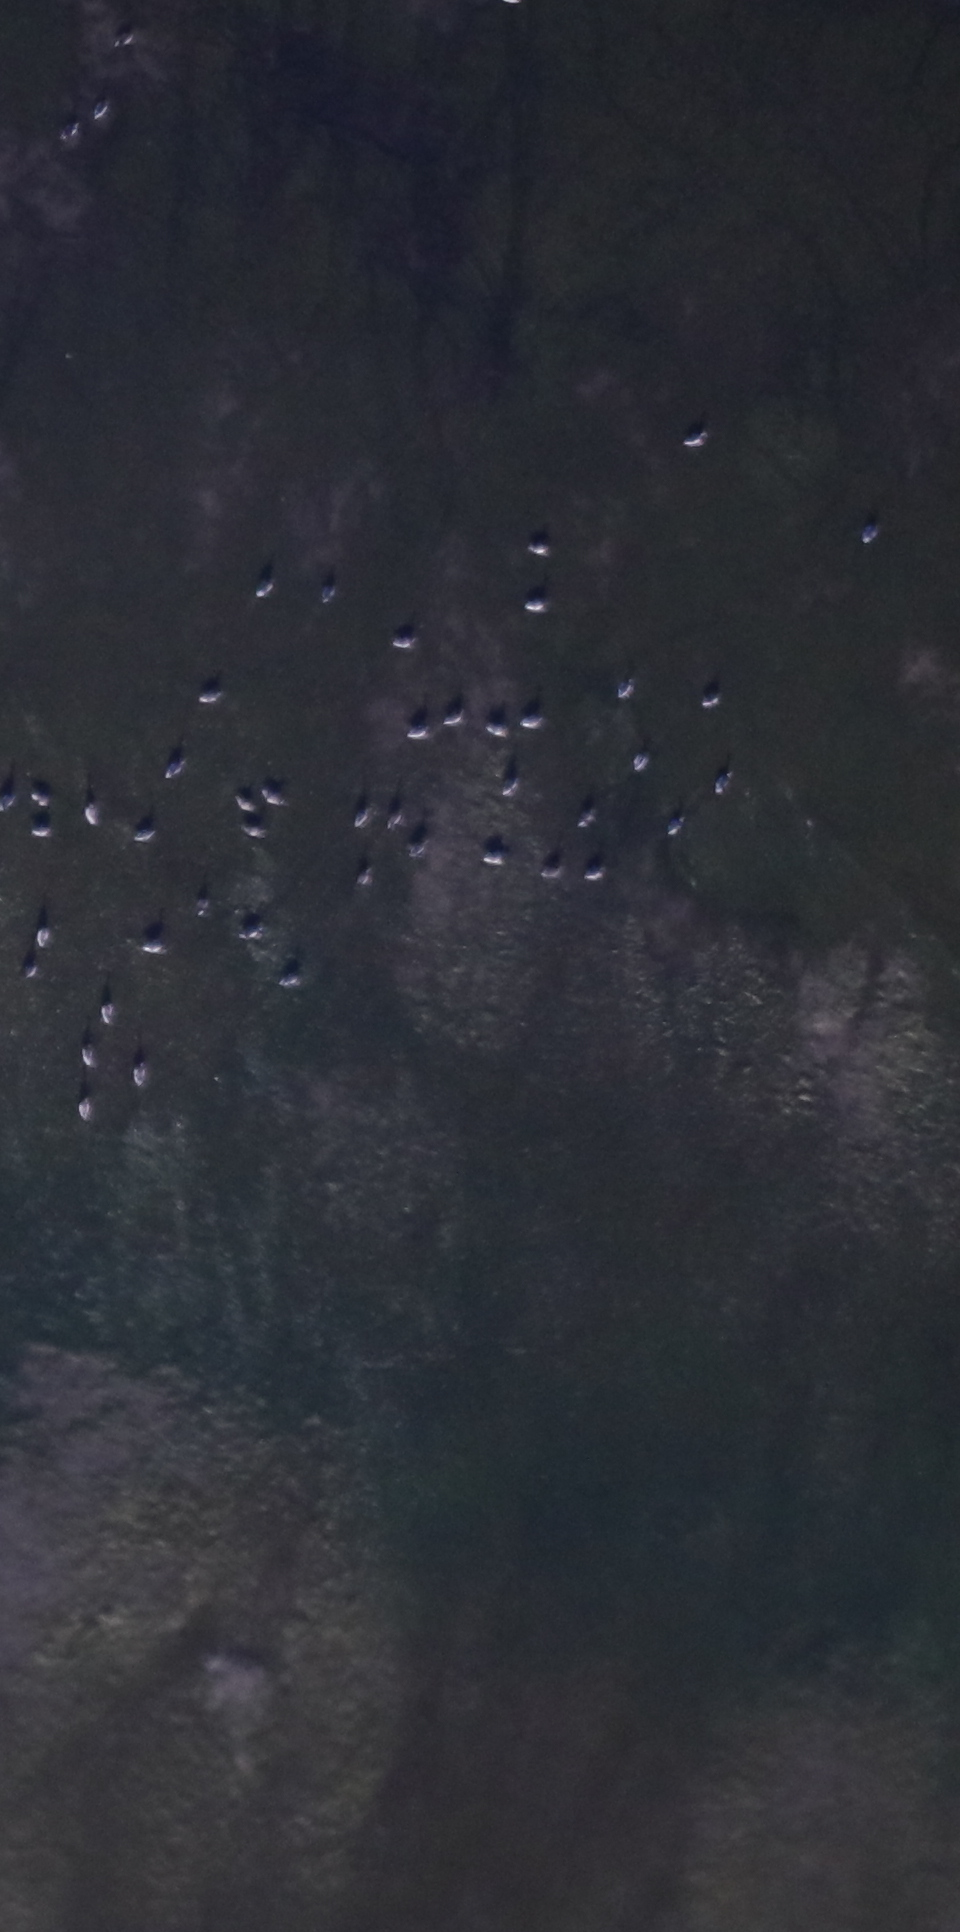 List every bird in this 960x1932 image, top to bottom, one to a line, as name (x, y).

brant (126, 39)
brant (99, 109)
brant (66, 128)
brant (699, 432)
brant (870, 534)
brant (544, 553)
brant (271, 586)
brant (330, 587)
brant (530, 611)
brant (404, 649)
brant (619, 687)
brant (215, 694)
brant (707, 702)
brant (454, 719)
brant (538, 720)
brant (423, 731)
brant (502, 734)
brant (645, 761)
brant (176, 769)
brant (730, 782)
brant (49, 784)
brant (512, 787)
brant (278, 801)
brant (252, 805)
brant (15, 806)
brant (93, 808)
brant (366, 817)
brant (595, 821)
brant (400, 825)
brant (147, 832)
brant (670, 832)
brant (46, 838)
brant (261, 842)
brant (420, 846)
brant (497, 853)
brant (554, 875)
brant (598, 876)
brant (370, 883)
brant (215, 904)
brant (256, 930)
brant (46, 935)
brant (160, 943)
brant (40, 969)
brant (291, 987)
brant (116, 1013)
brant (90, 1059)
brant (138, 1072)
brant (86, 1111)